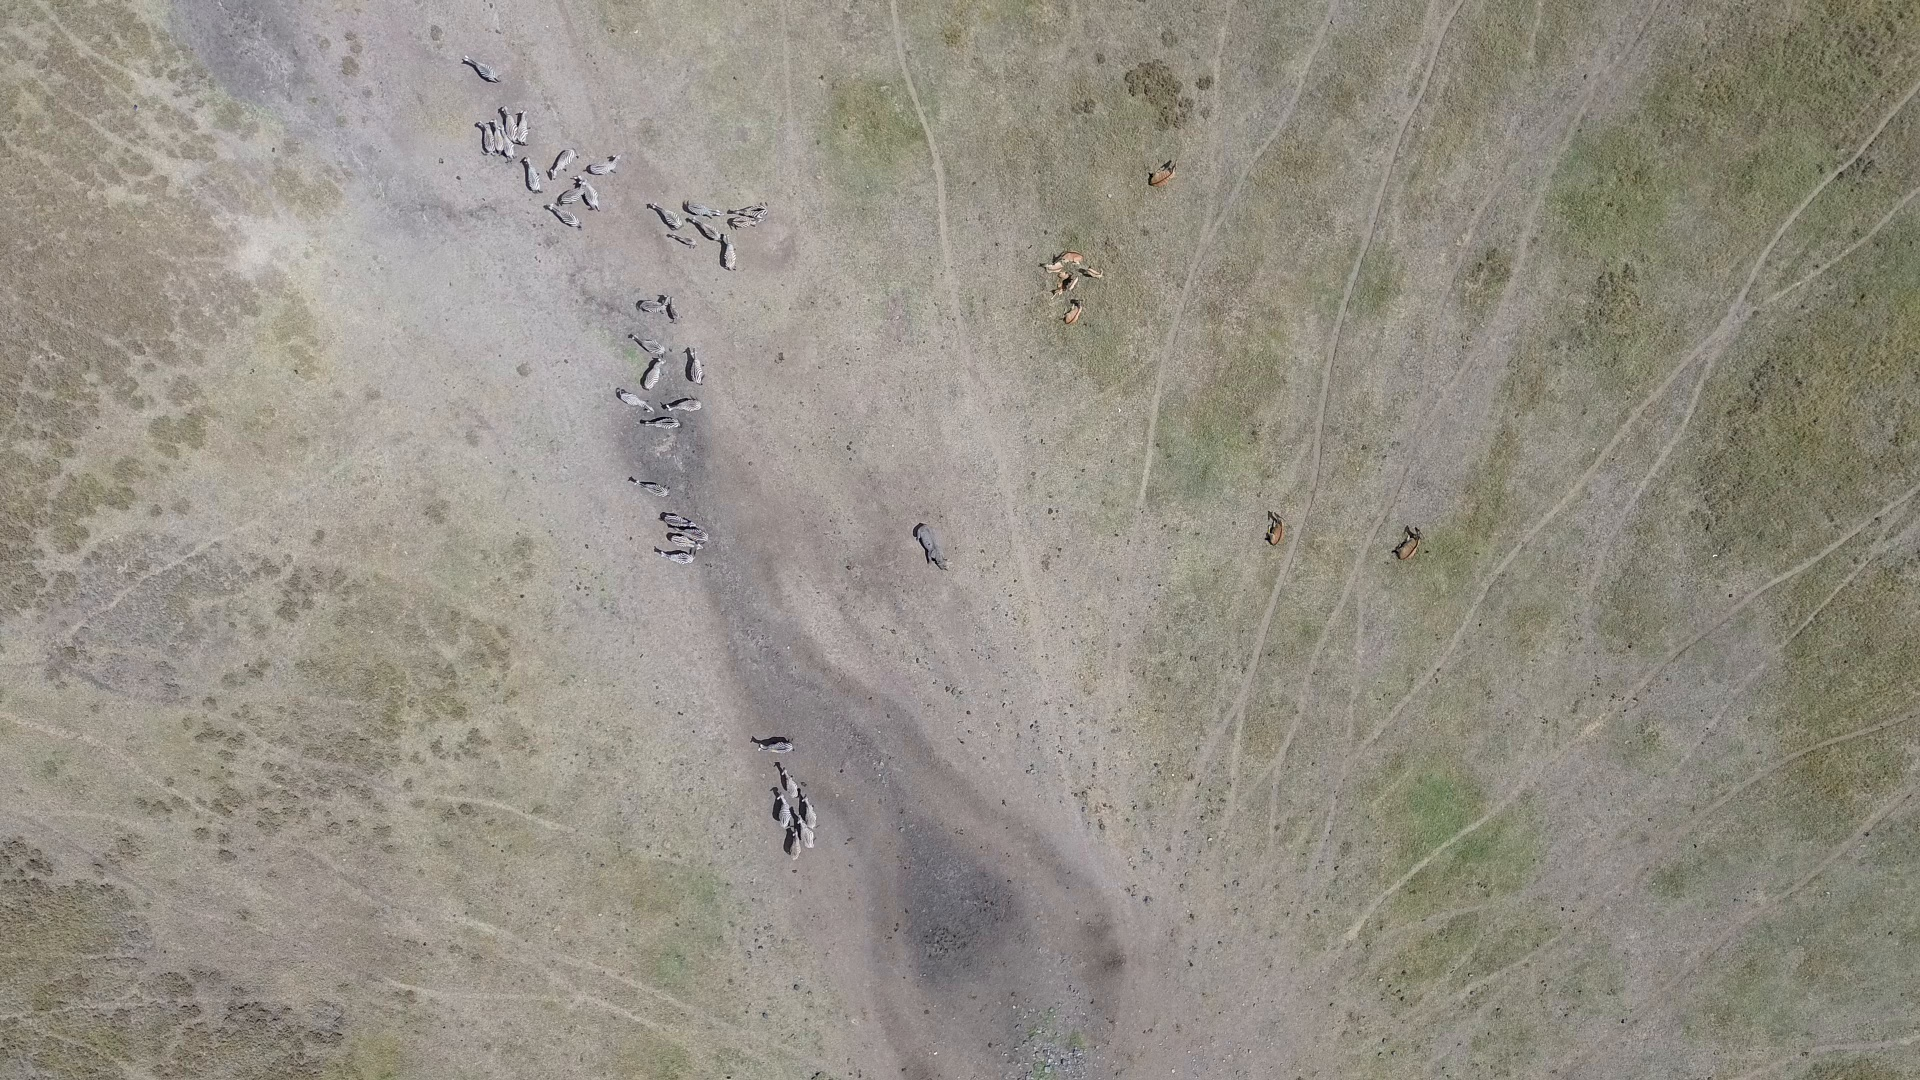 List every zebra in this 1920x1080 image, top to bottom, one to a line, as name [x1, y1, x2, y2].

zebra [465, 57, 497, 81]
zebra [495, 110, 510, 142]
zebra [516, 114, 529, 142]
zebra [497, 125, 515, 156]
zebra [478, 126, 496, 154]
zebra [549, 151, 571, 178]
zebra [523, 158, 540, 191]
zebra [585, 159, 620, 175]
zebra [561, 182, 580, 208]
zebra [580, 183, 599, 211]
zebra [650, 202, 684, 231]
zebra [685, 203, 715, 218]
zebra [549, 204, 580, 228]
zebra [727, 204, 770, 215]
zebra [693, 217, 717, 241]
zebra [734, 217, 770, 230]
zebra [667, 230, 697, 248]
zebra [721, 238, 736, 269]
zebra [638, 293, 670, 315]
zebra [668, 297, 681, 323]
zebra [630, 335, 659, 355]
zebra [688, 347, 701, 382]
zebra [643, 359, 663, 391]
zebra [617, 390, 647, 409]
zebra [664, 399, 699, 413]
zebra [641, 417, 676, 431]
zebra [632, 478, 665, 493]
zebra [667, 516, 697, 527]
zebra [675, 527, 710, 541]
zebra [669, 534, 704, 551]
zebra [658, 548, 695, 565]
zebra [756, 741, 793, 753]
zebra [778, 763, 797, 798]
zebra [775, 788, 792, 826]
zebra [798, 808, 814, 847]
zebra [784, 817, 799, 856]